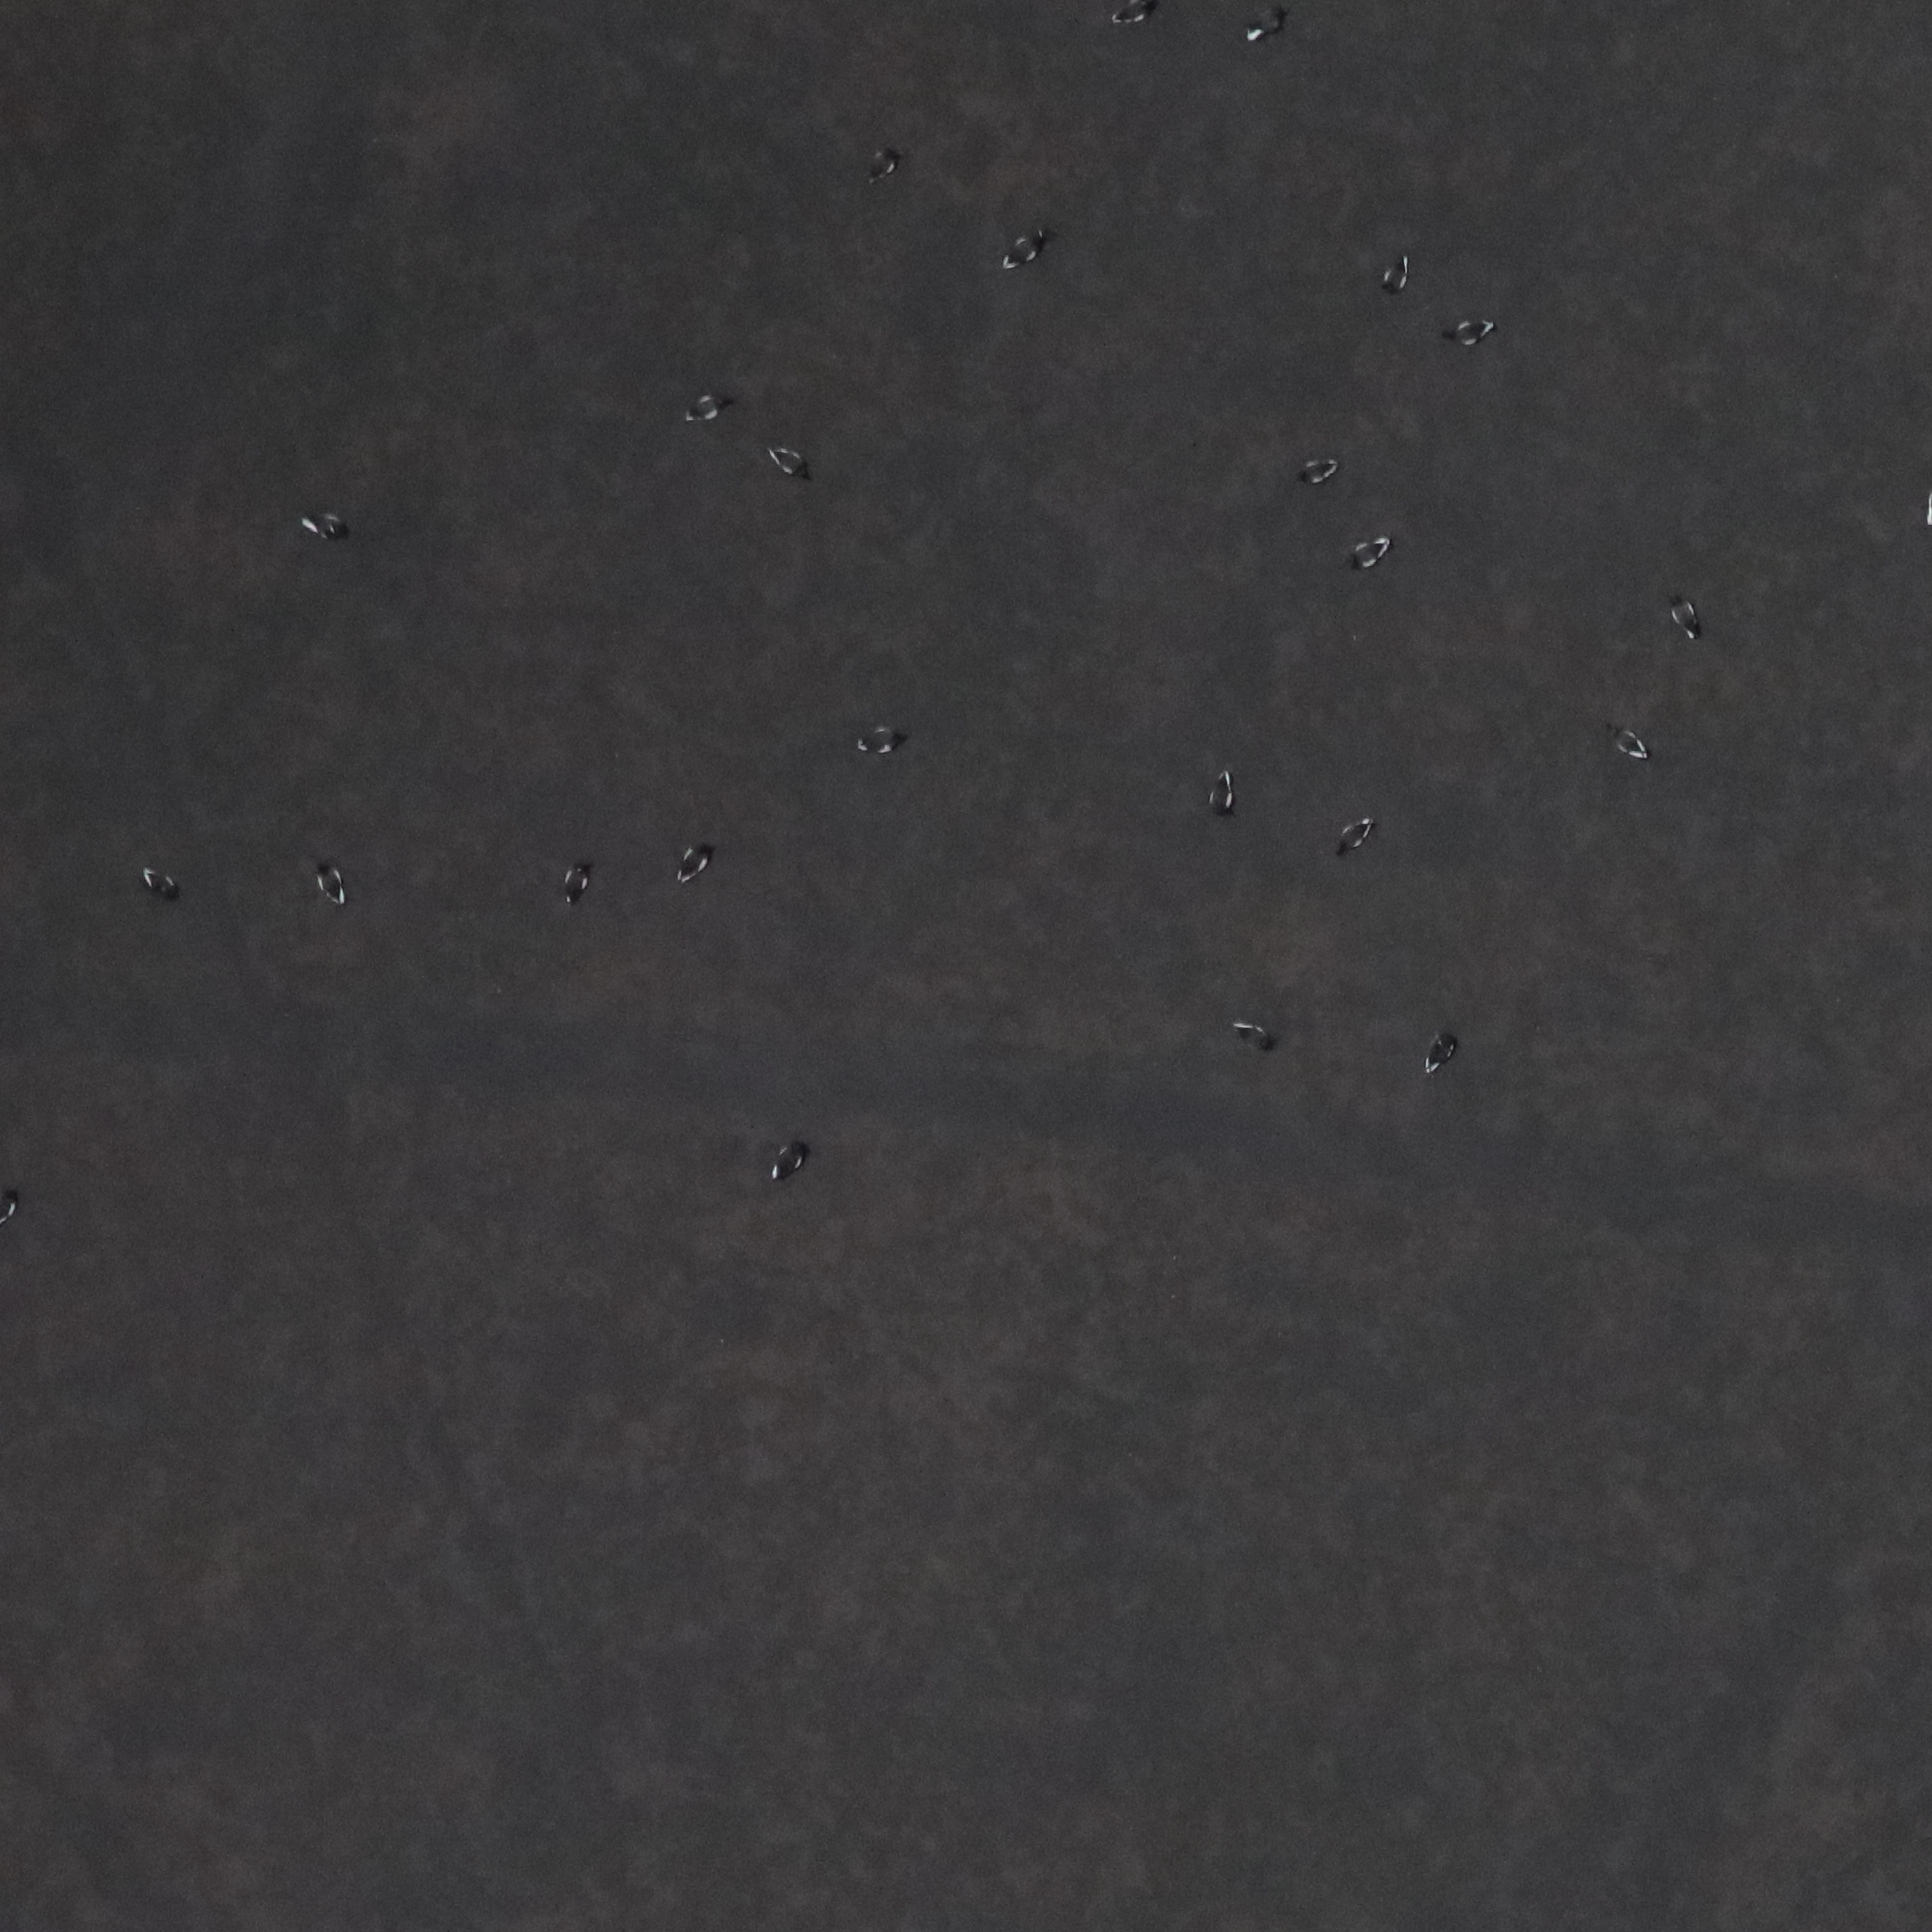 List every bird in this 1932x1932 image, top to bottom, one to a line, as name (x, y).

brant (1135, 5)
brant (1268, 25)
brant (885, 167)
brant (1026, 250)
brant (1396, 276)
brant (1472, 332)
brant (708, 406)
brant (791, 462)
brant (1319, 471)
brant (332, 522)
brant (1369, 553)
brant (1686, 616)
brant (884, 741)
brant (1628, 743)
brant (1221, 793)
brant (1355, 836)
brant (694, 863)
brant (160, 882)
brant (331, 883)
brant (576, 883)
brant (1252, 1033)
brant (1438, 1055)
brant (792, 1162)